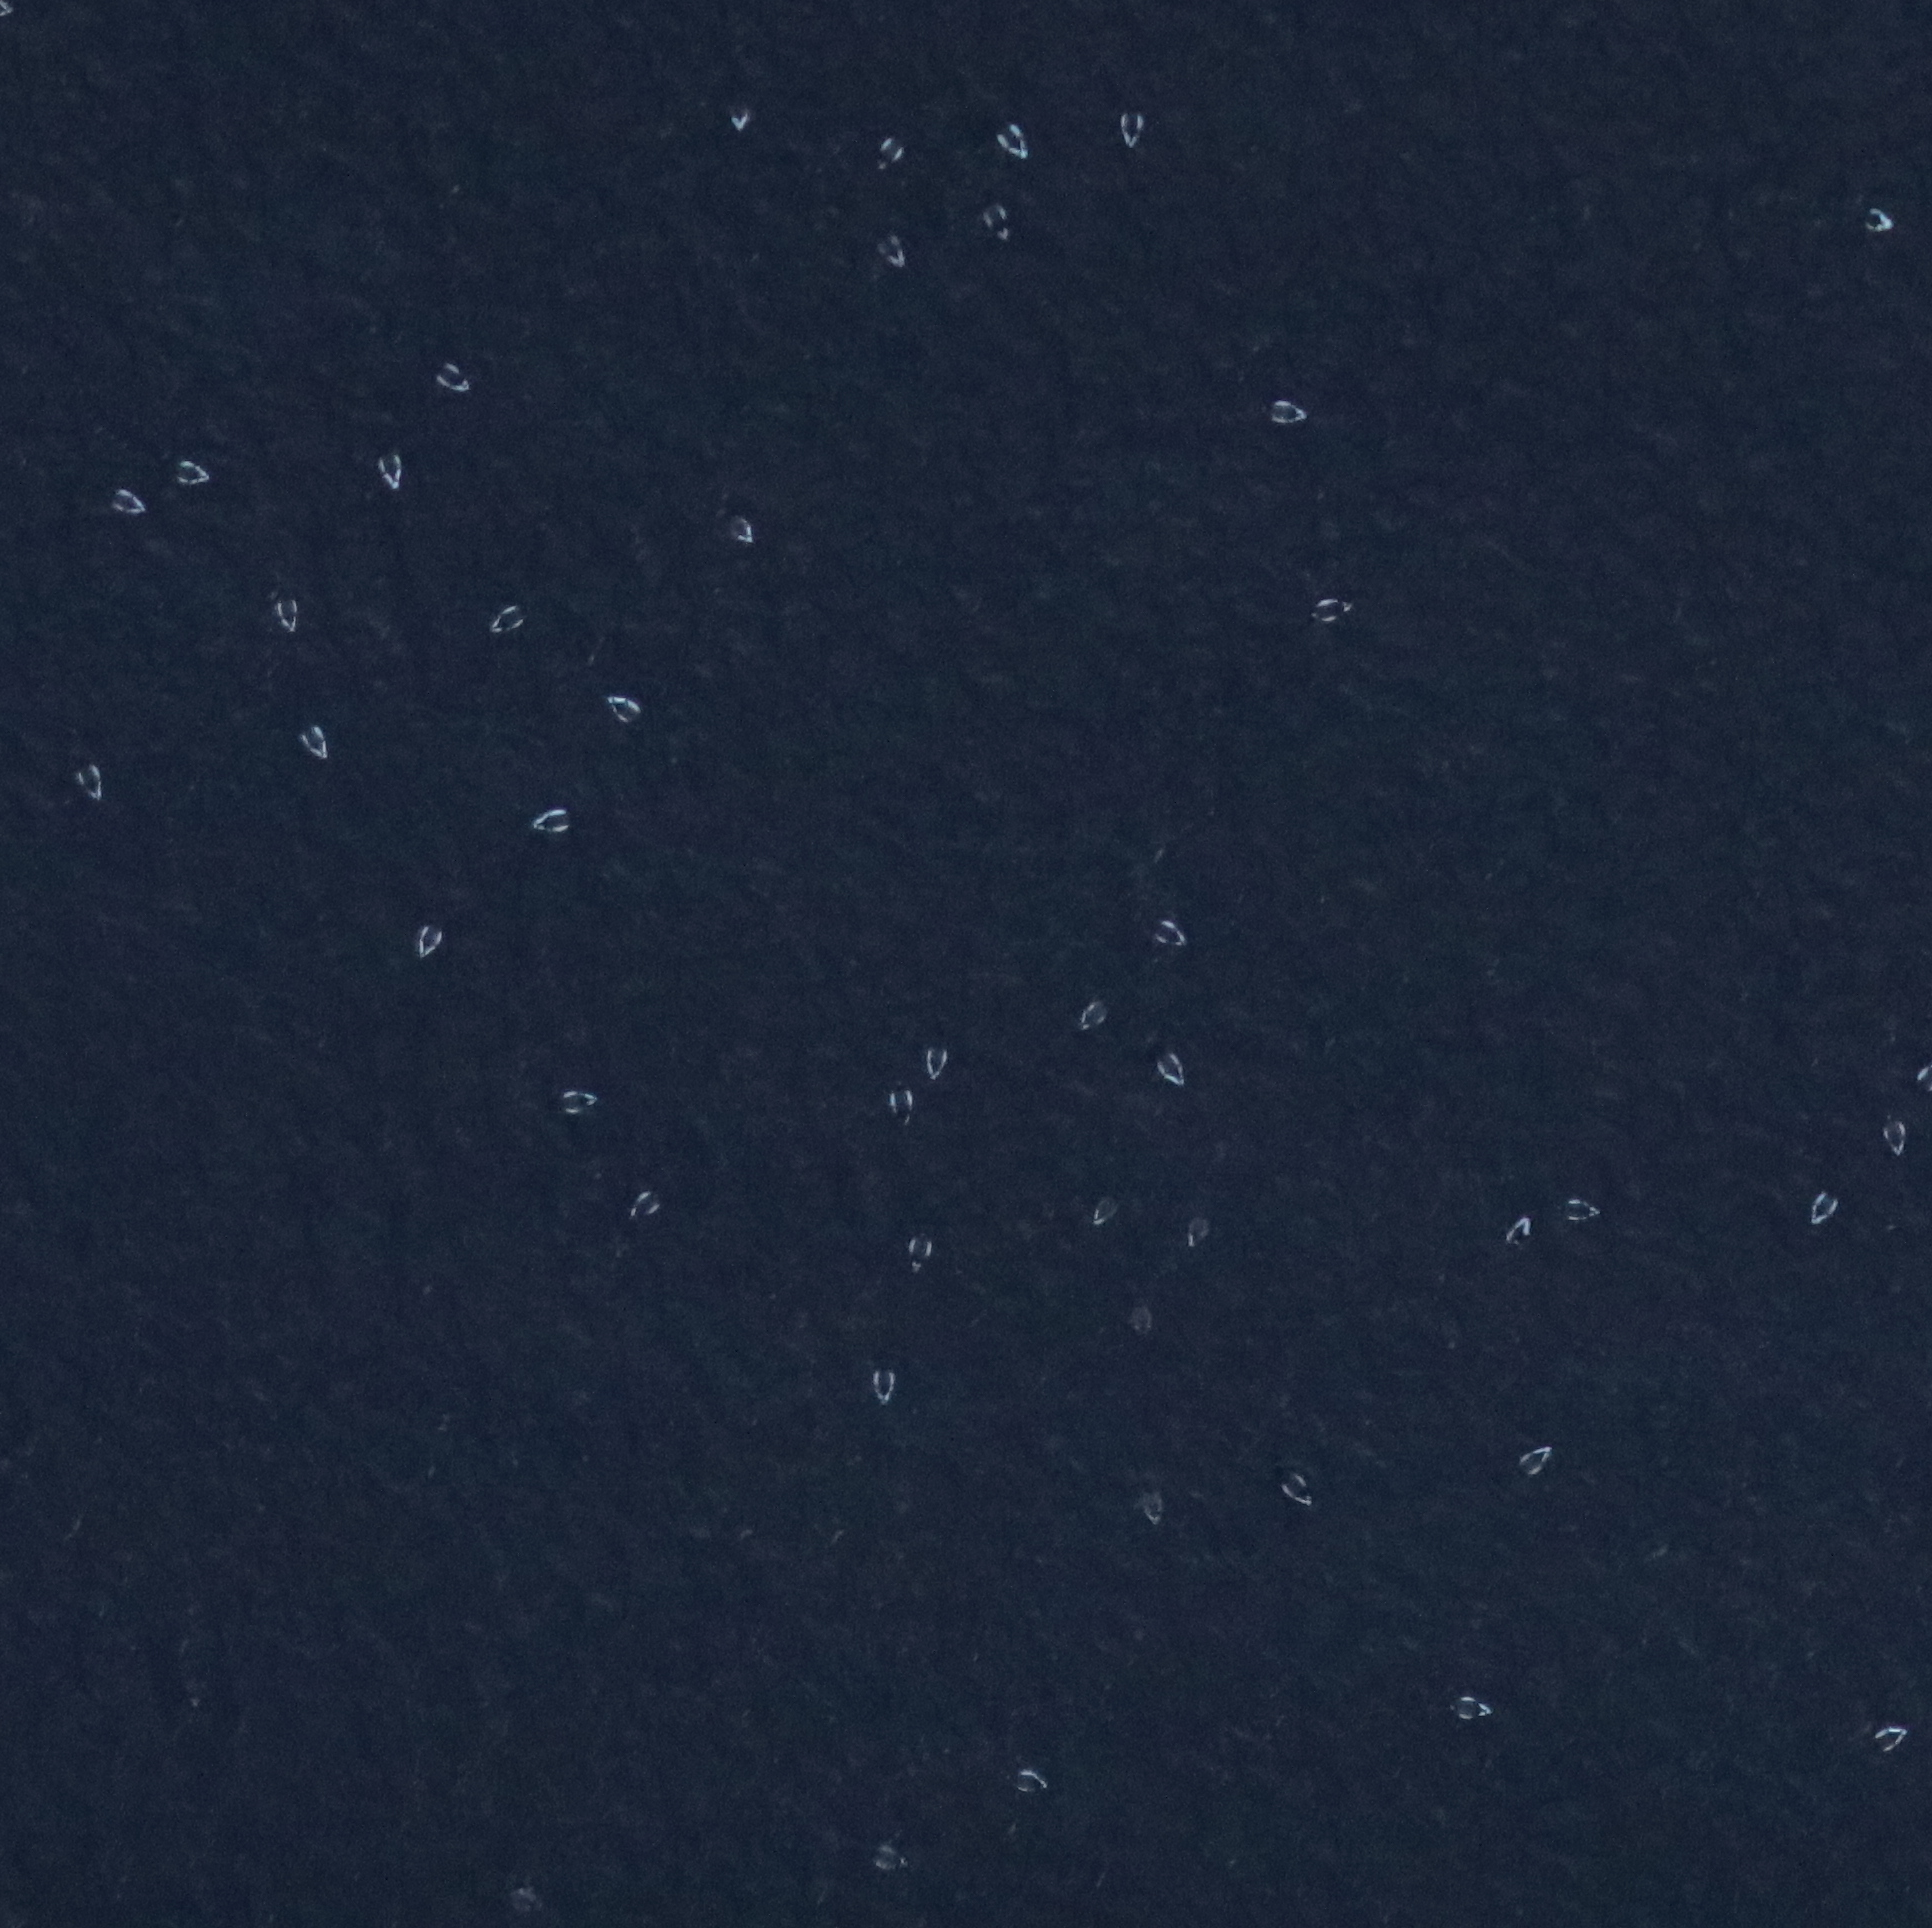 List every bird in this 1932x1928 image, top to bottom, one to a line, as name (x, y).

brant (736, 116)
brant (1132, 125)
brant (1011, 140)
brant (890, 153)
brant (995, 220)
brant (1876, 220)
brant (890, 250)
brant (447, 376)
brant (1285, 412)
brant (387, 464)
brant (187, 472)
brant (125, 501)
brant (735, 527)
brant (284, 606)
brant (1331, 609)
brant (511, 618)
brant (627, 711)
brant (313, 739)
brant (87, 777)
brant (554, 821)
brant (1166, 933)
brant (429, 938)
brant (1095, 1013)
brant (936, 1059)
brant (1169, 1064)
brant (900, 1101)
brant (573, 1102)
brant (1895, 1134)
brant (644, 1205)
brant (1823, 1206)
brant (1104, 1210)
brant (1577, 1210)
brant (1197, 1231)
brant (1519, 1233)
brant (919, 1249)
brant (1141, 1316)
brant (883, 1381)
brant (1533, 1461)
brant (1297, 1486)
brant (1154, 1503)
brant (1469, 1708)
brant (1887, 1738)
brant (1027, 1780)
brant (889, 1858)
brant (526, 1900)